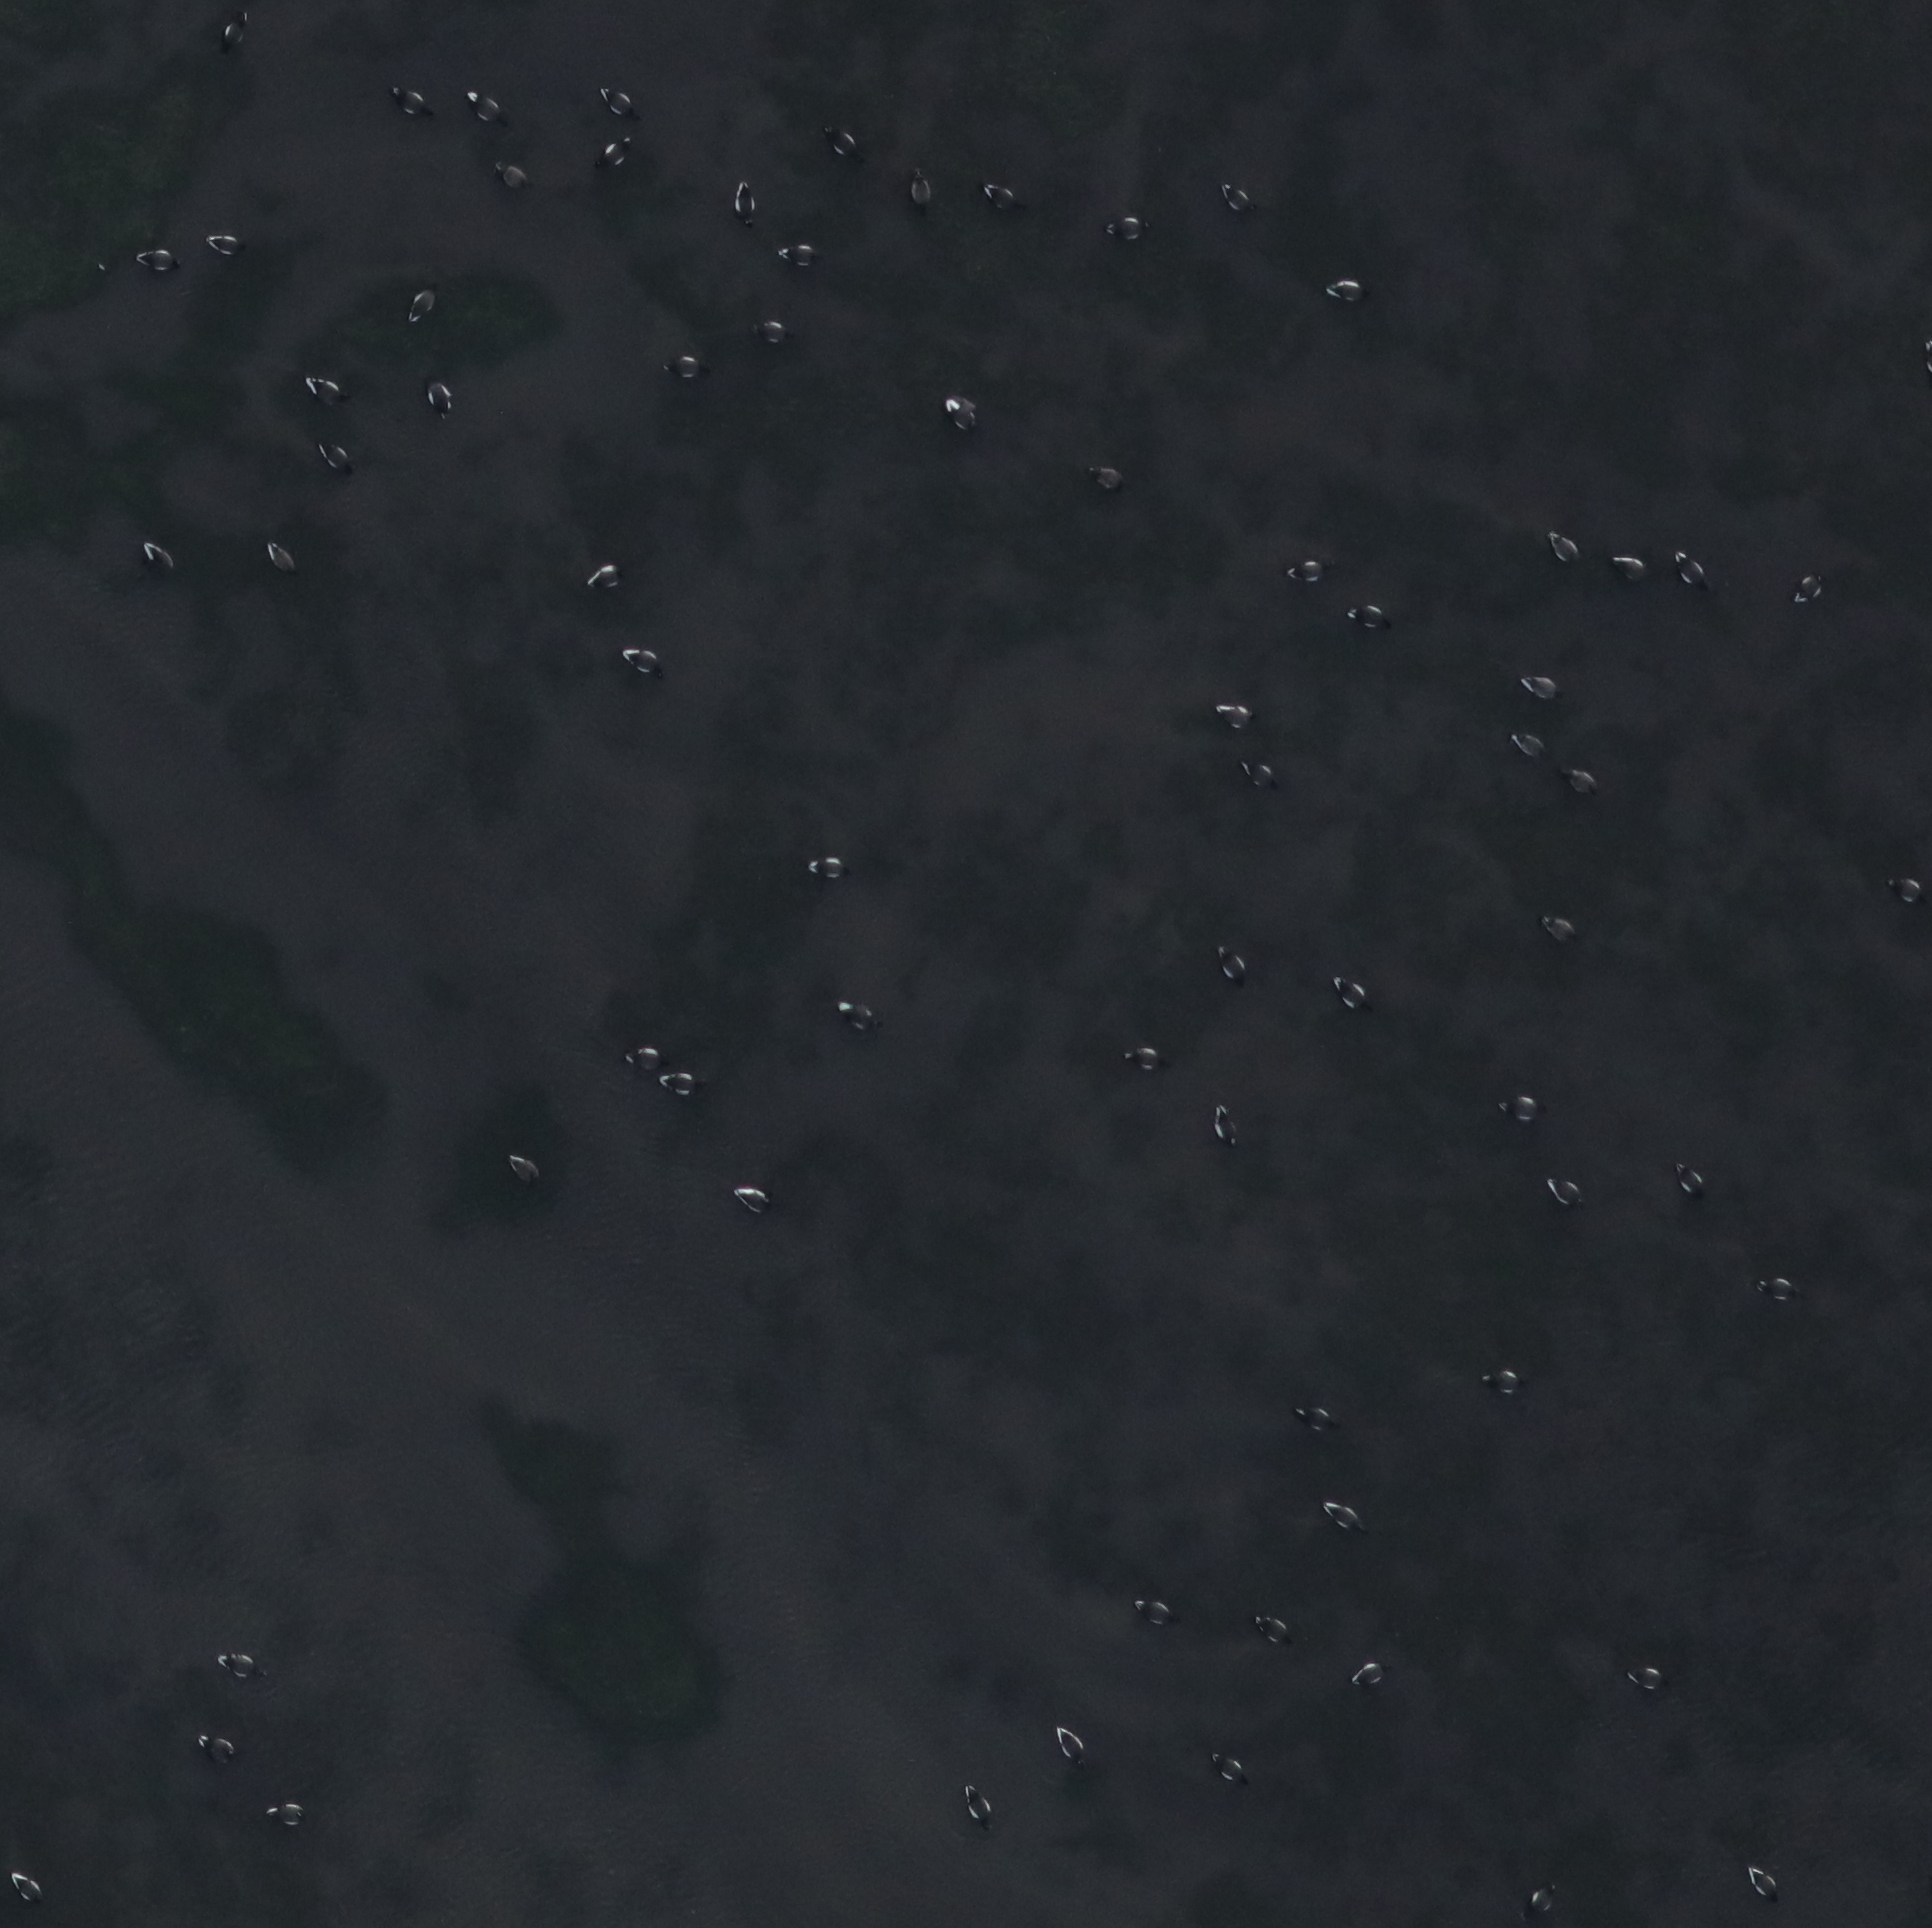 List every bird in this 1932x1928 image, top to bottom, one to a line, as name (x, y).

brant (234, 32)
brant (411, 101)
brant (617, 102)
brant (487, 108)
brant (842, 142)
brant (613, 154)
brant (514, 177)
brant (919, 191)
brant (1000, 197)
brant (1234, 197)
brant (743, 204)
brant (1128, 229)
brant (227, 245)
brant (800, 256)
brant (159, 259)
brant (1347, 289)
brant (422, 302)
brant (774, 332)
brant (685, 368)
brant (328, 389)
brant (440, 396)
brant (961, 414)
brant (334, 456)
brant (1105, 477)
brant (1564, 549)
brant (159, 557)
brant (281, 559)
brant (1308, 570)
brant (1631, 570)
brant (1689, 571)
brant (605, 576)
brant (1807, 588)
brant (1368, 618)
brant (644, 663)
brant (1541, 688)
brant (1234, 718)
brant (1530, 745)
brant (1259, 777)
brant (1582, 782)
brant (830, 868)
brant (1905, 892)
brant (1558, 927)
brant (1231, 966)
brant (1350, 993)
brant (859, 1016)
brant (1145, 1059)
brant (646, 1060)
brant (679, 1083)
brant (1521, 1110)
brant (1224, 1125)
brant (523, 1170)
brant (1690, 1180)
brant (1564, 1193)
brant (754, 1201)
brant (1777, 1290)
brant (1504, 1383)
brant (1315, 1419)
brant (1345, 1517)
brant (1154, 1612)
brant (1273, 1629)
brant (239, 1665)
brant (1368, 1675)
brant (1646, 1680)
brant (1071, 1747)
brant (217, 1748)
brant (1228, 1768)
brant (977, 1806)
brant (287, 1814)
brant (1763, 1883)
brant (27, 1889)
brant (1540, 1902)